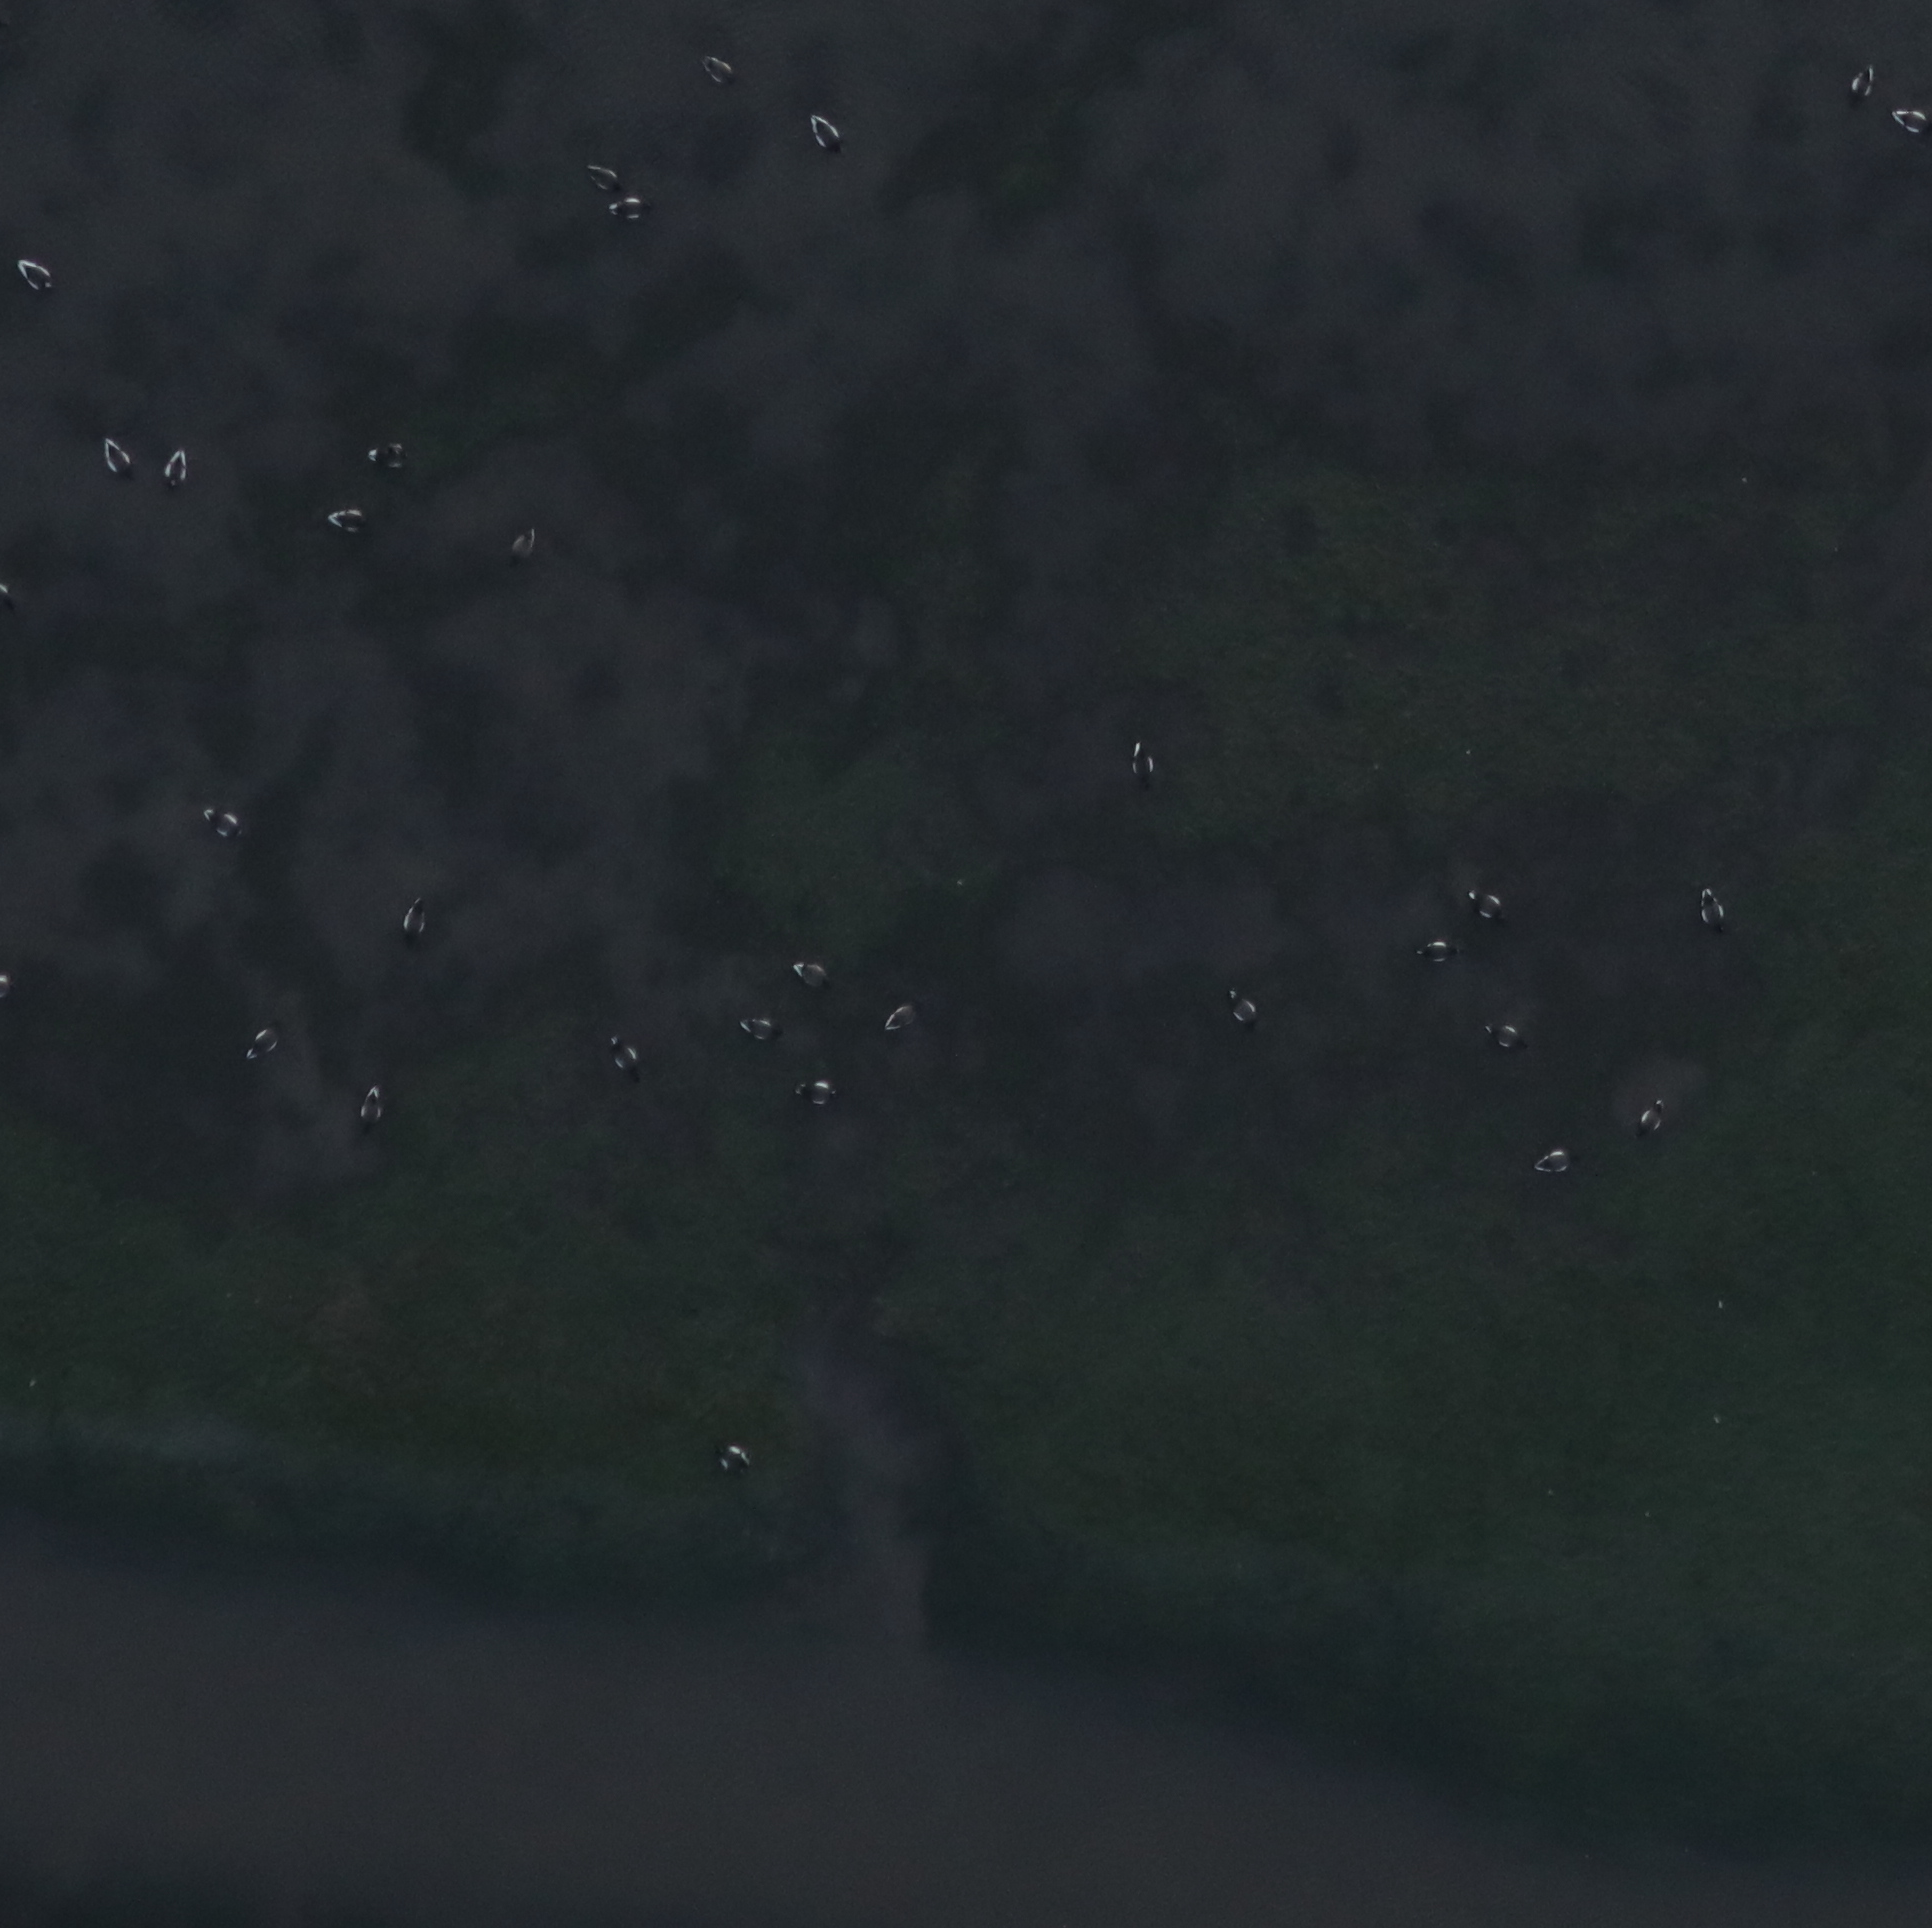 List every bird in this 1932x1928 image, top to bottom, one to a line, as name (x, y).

brant (718, 69)
brant (1863, 83)
brant (1913, 122)
brant (825, 133)
brant (603, 179)
brant (629, 207)
brant (37, 275)
brant (390, 455)
brant (116, 459)
brant (175, 470)
brant (350, 519)
brant (523, 545)
brant (1142, 762)
brant (223, 824)
brant (1487, 905)
brant (1711, 910)
brant (414, 921)
brant (1437, 952)
brant (812, 973)
brant (1242, 1010)
brant (905, 1018)
brant (760, 1027)
brant (1504, 1036)
brant (264, 1042)
brant (624, 1056)
brant (819, 1094)
brant (369, 1108)
brant (1651, 1119)
brant (1555, 1162)
brant (734, 1459)